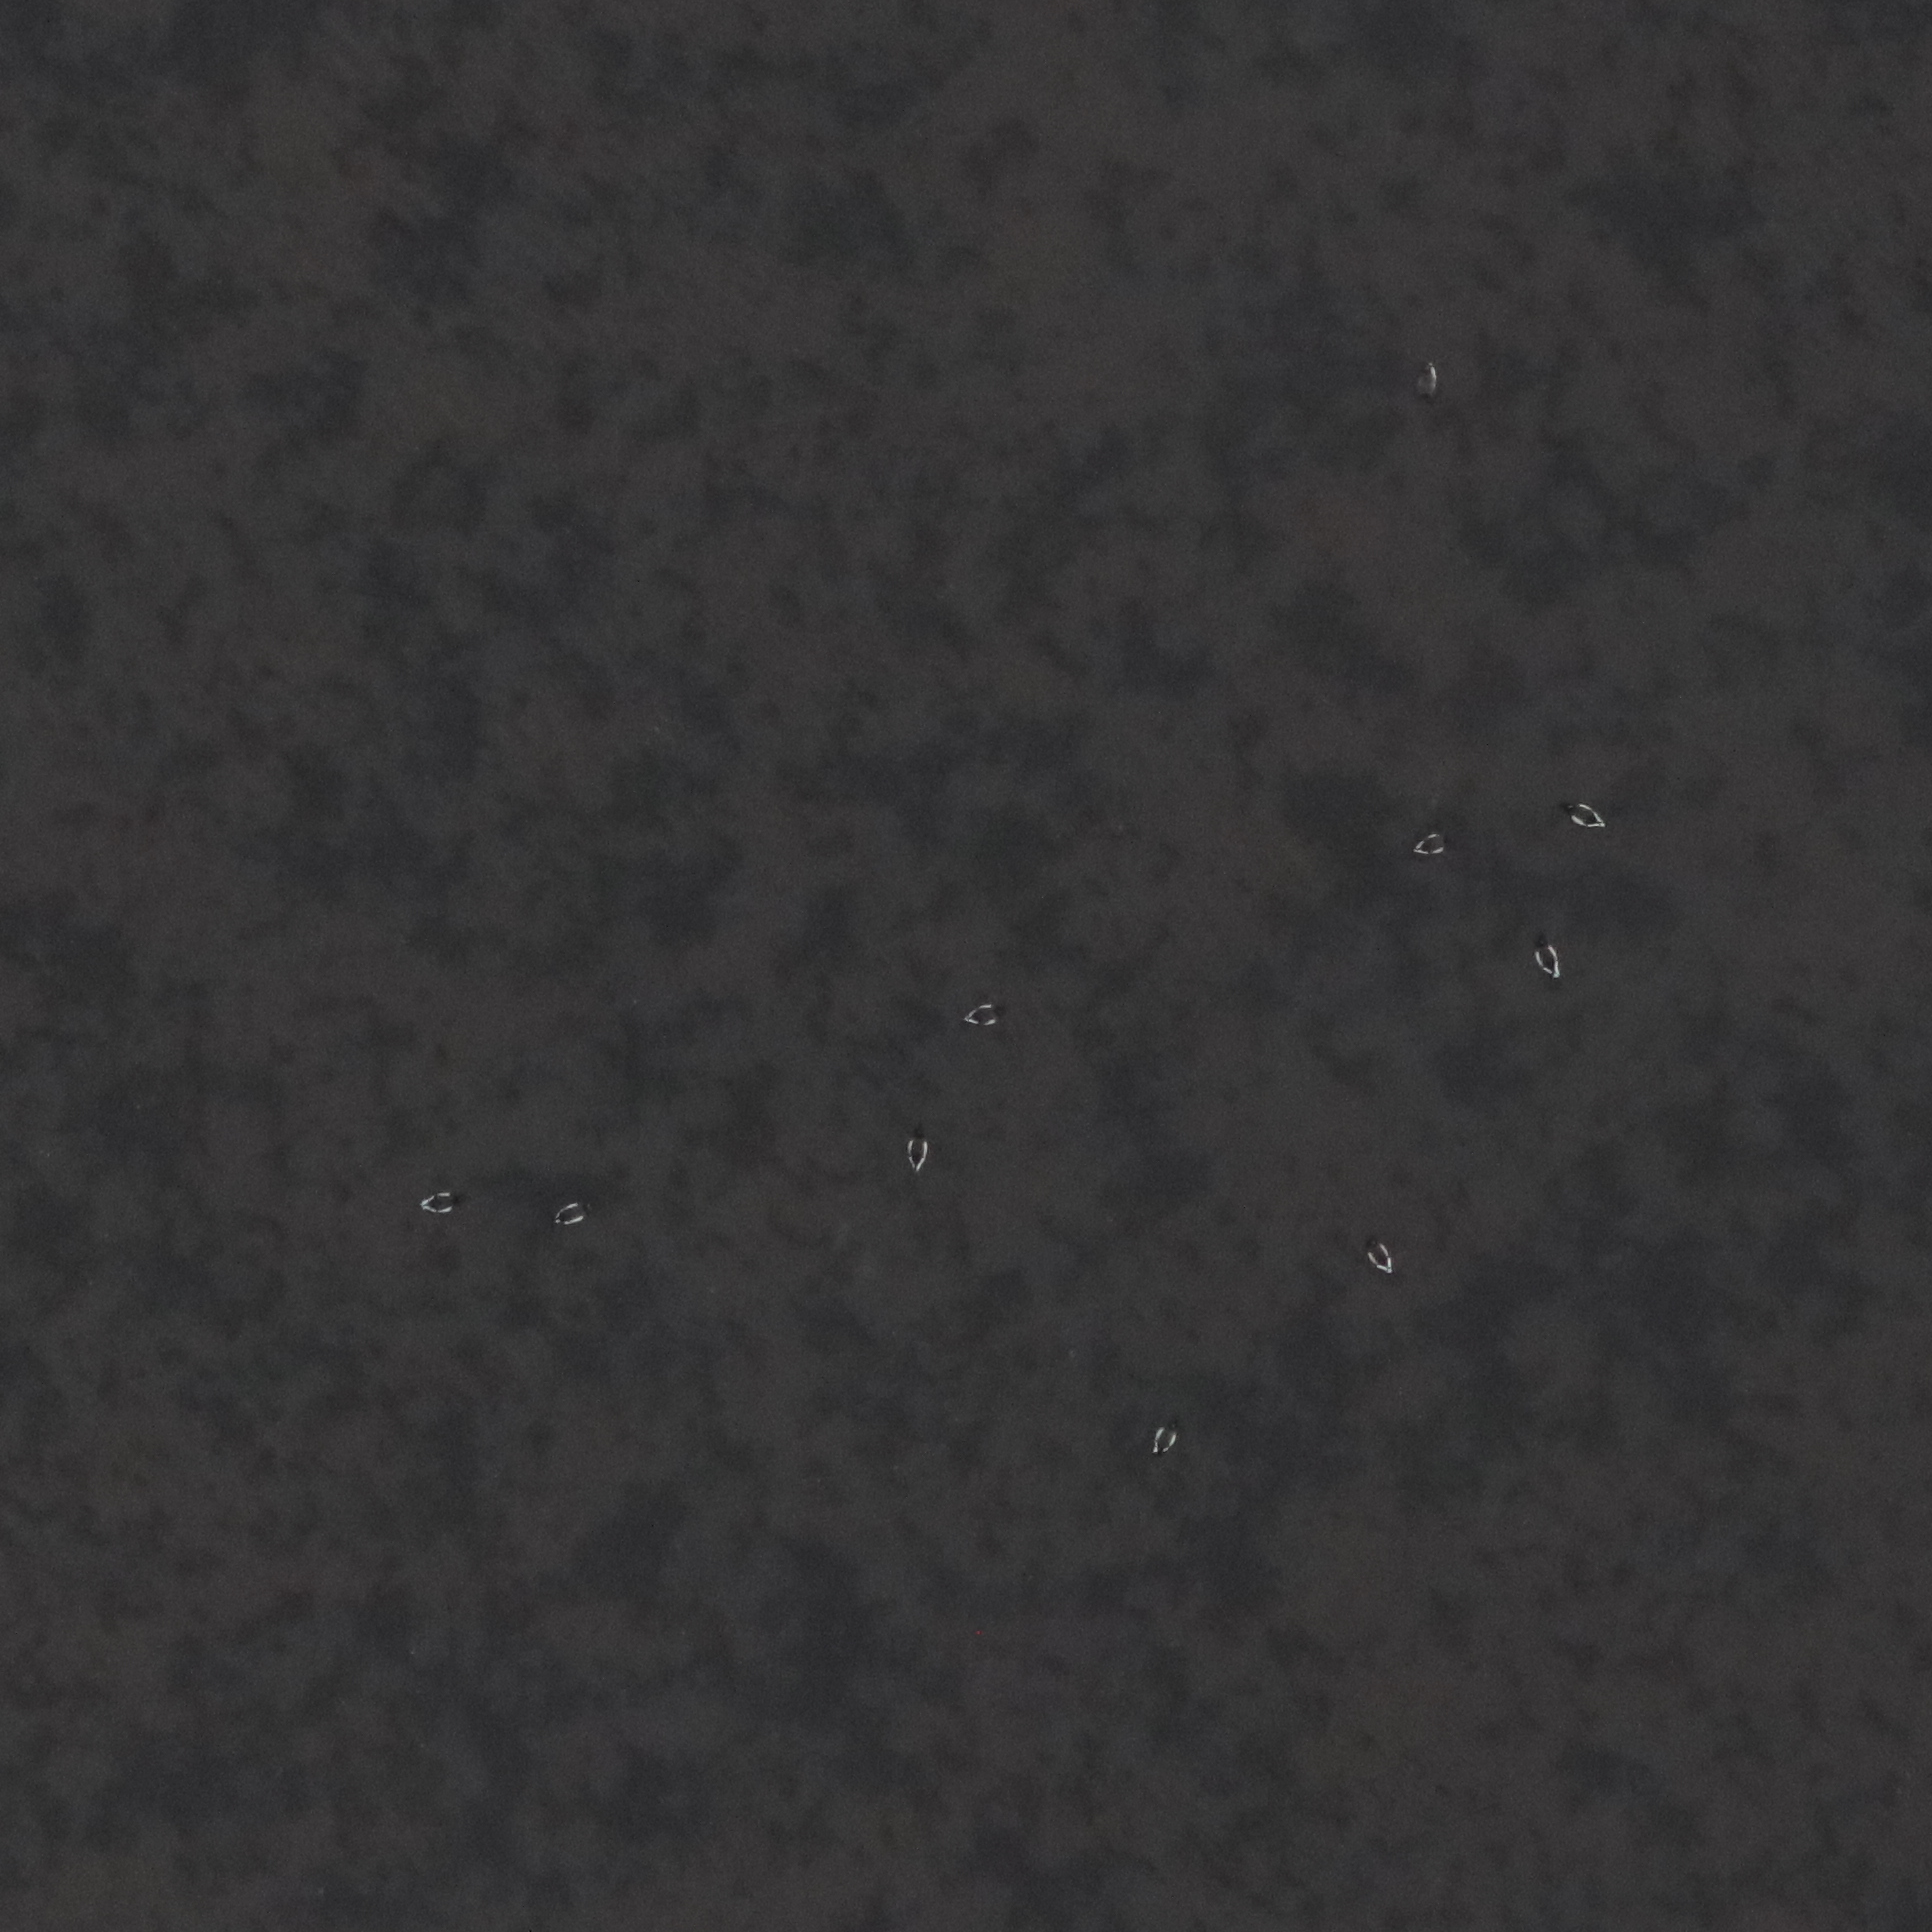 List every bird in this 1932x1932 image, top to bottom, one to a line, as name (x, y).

brant (1427, 381)
brant (1584, 814)
brant (1433, 842)
brant (1546, 956)
brant (982, 1012)
brant (918, 1149)
brant (442, 1201)
brant (571, 1212)
brant (1379, 1255)
brant (1165, 1439)